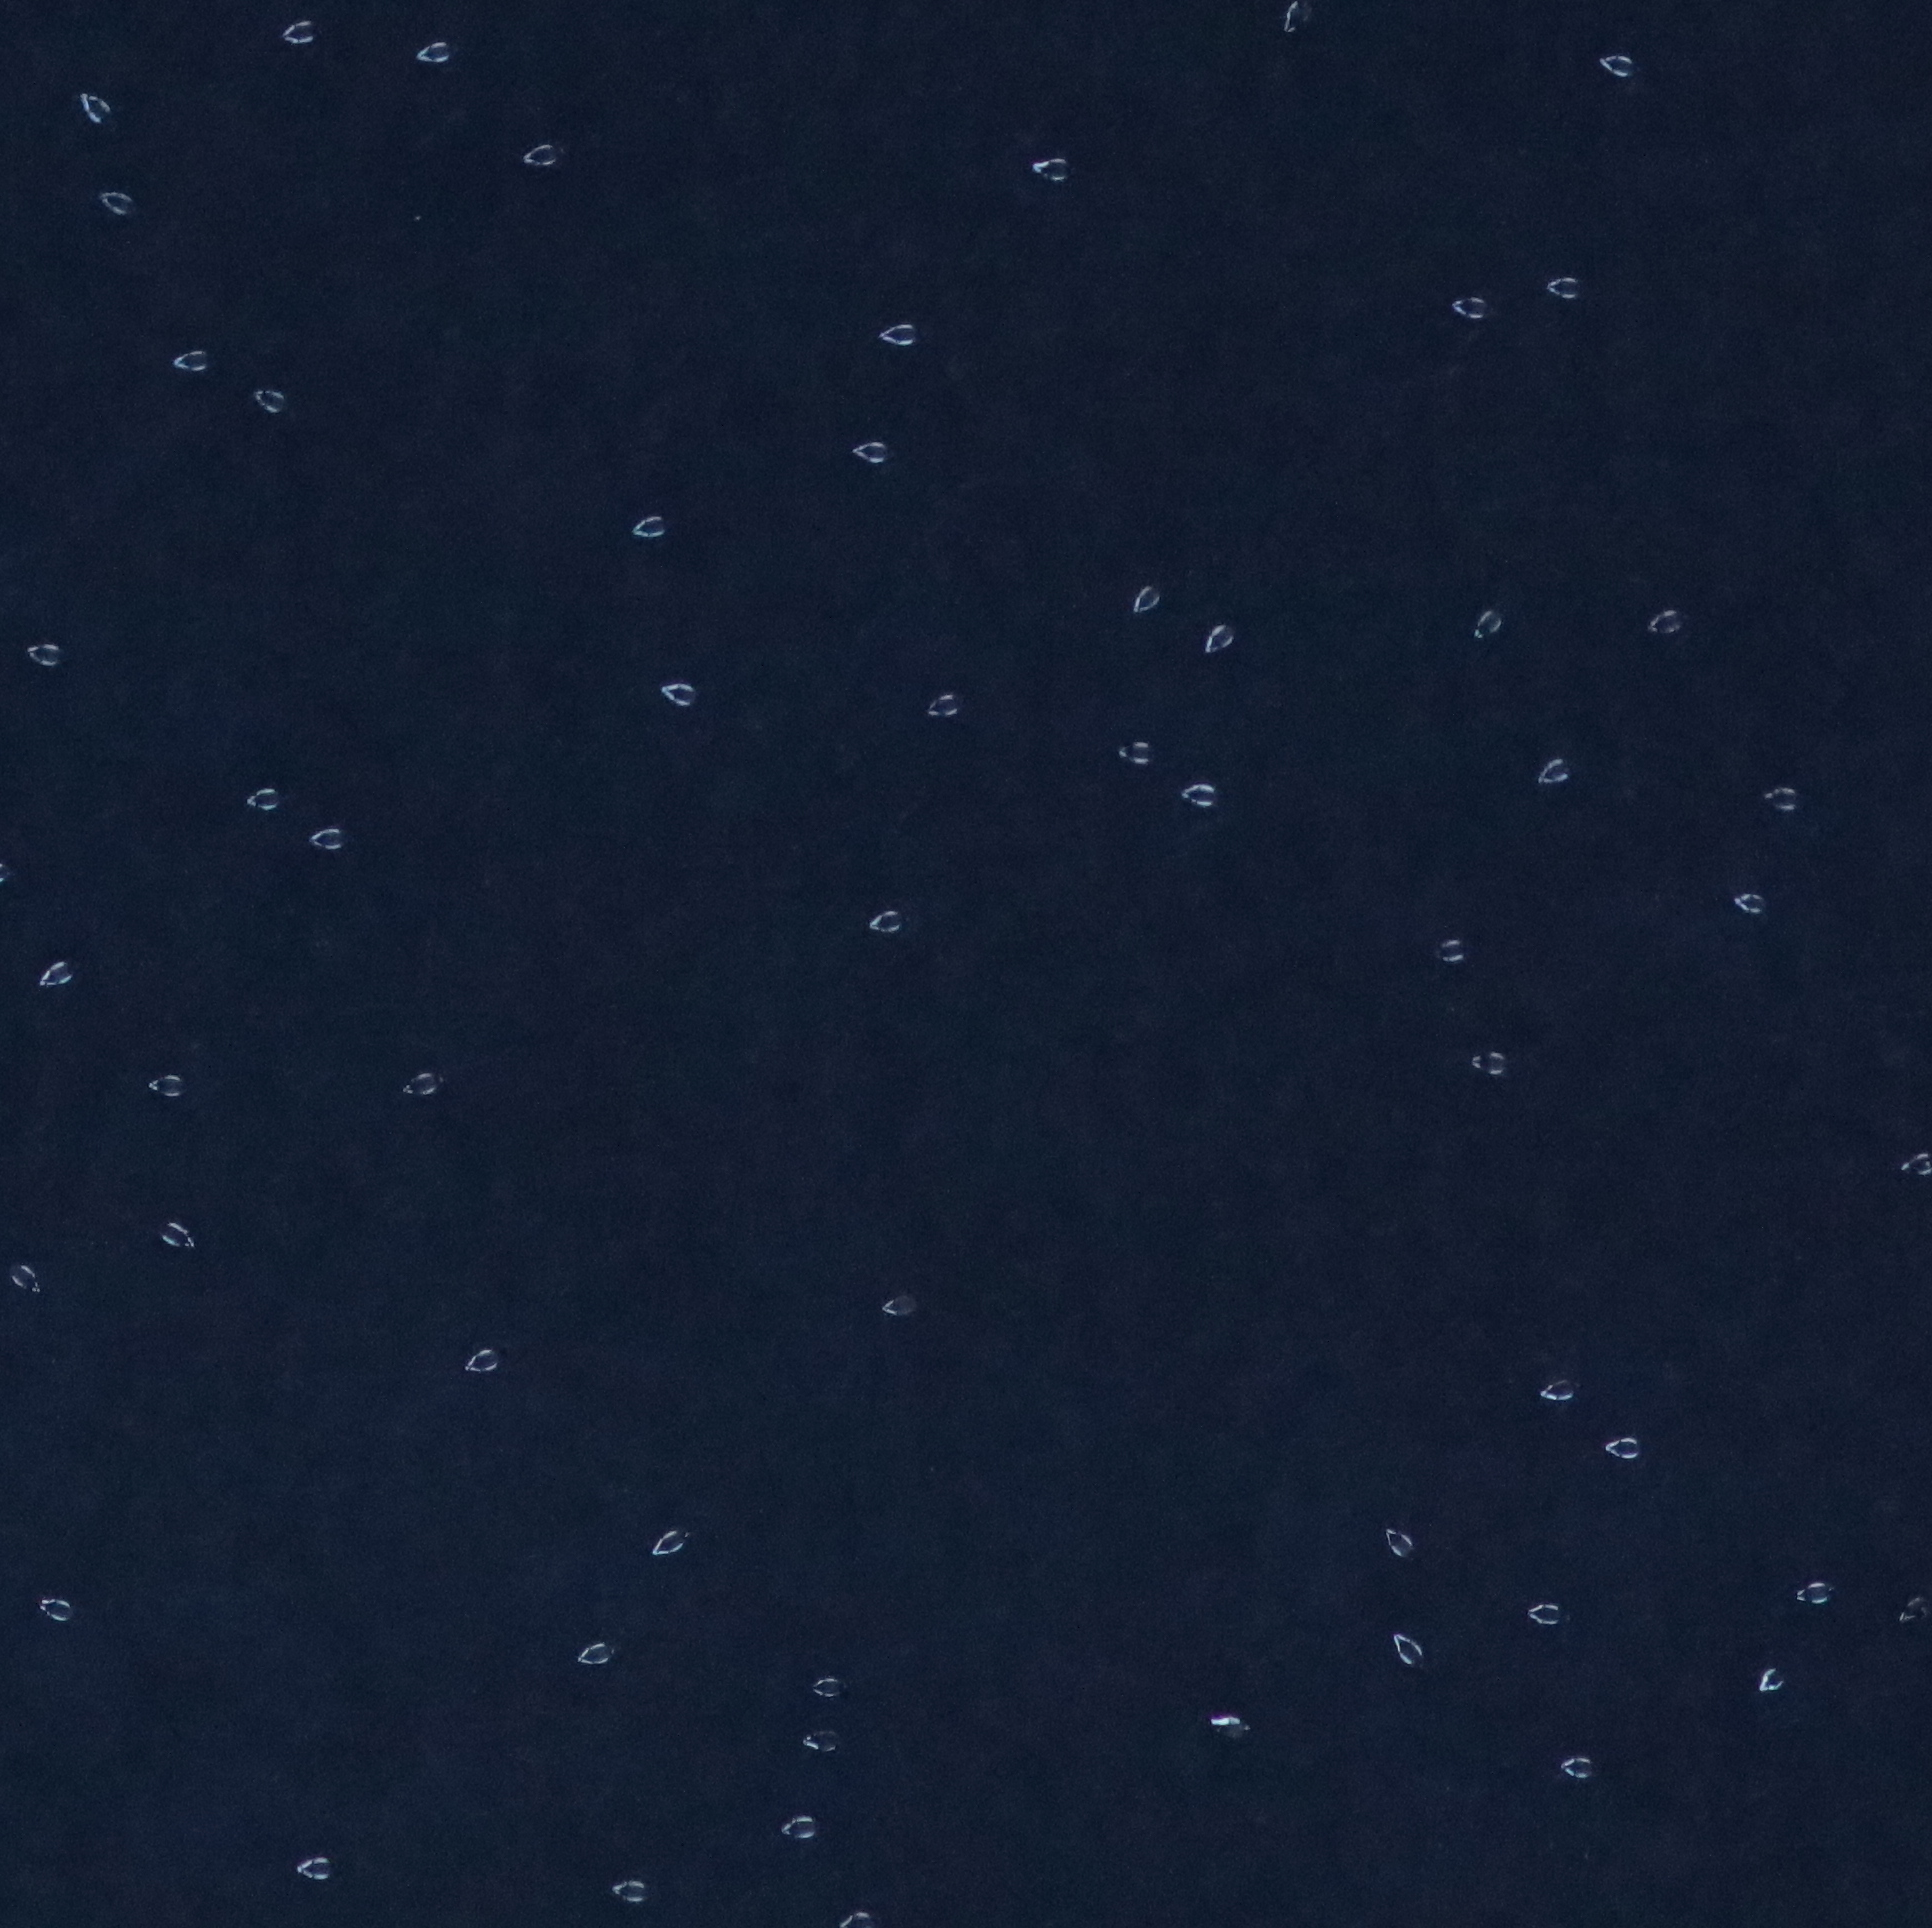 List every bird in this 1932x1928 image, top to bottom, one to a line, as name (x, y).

brant (1297, 13)
brant (301, 33)
brant (438, 52)
brant (1620, 65)
brant (94, 106)
brant (543, 157)
brant (1055, 169)
brant (120, 204)
brant (1568, 289)
brant (1474, 308)
brant (899, 336)
brant (196, 362)
brant (271, 401)
brant (876, 452)
brant (652, 528)
brant (1148, 597)
brant (1668, 620)
brant (1490, 622)
brant (1219, 636)
brant (47, 654)
brant (682, 693)
brant (946, 706)
brant (1138, 750)
brant (1555, 772)
brant (1202, 796)
brant (266, 800)
brant (1784, 800)
brant (329, 840)
brant (1749, 902)
brant (889, 921)
brant (1451, 951)
brant (58, 972)
brant (1492, 1063)
brant (425, 1084)
brant (170, 1085)
brant (1917, 1163)
brant (175, 1235)
brant (24, 1277)
brant (898, 1304)
brant (485, 1360)
brant (1560, 1390)
brant (1626, 1447)
brant (670, 1542)
brant (1400, 1543)
brant (1816, 1594)
brant (60, 1609)
brant (1913, 1610)
brant (1548, 1613)
brant (598, 1652)
brant (1409, 1652)
brant (1774, 1677)
brant (829, 1687)
brant (1231, 1723)
brant (824, 1739)
brant (1580, 1768)
brant (802, 1827)
brant (318, 1868)
brant (633, 1890)